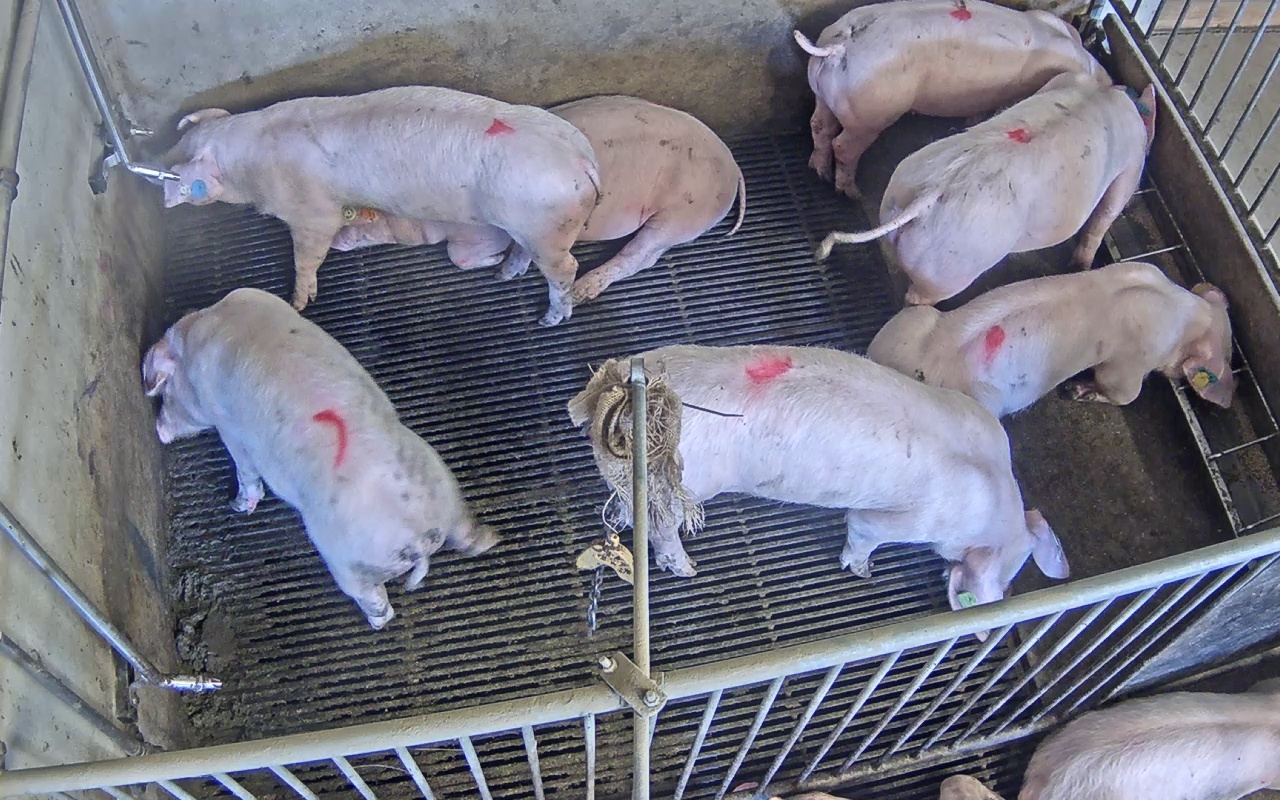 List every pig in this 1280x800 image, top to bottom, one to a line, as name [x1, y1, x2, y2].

pig [796, 2, 1112, 202]
pig [818, 73, 1154, 305]
pig [144, 88, 599, 331]
pig [332, 95, 747, 307]
pig [866, 261, 1235, 421]
pig [143, 289, 498, 631]
pig [593, 344, 1070, 643]
pig [1019, 677, 1279, 799]